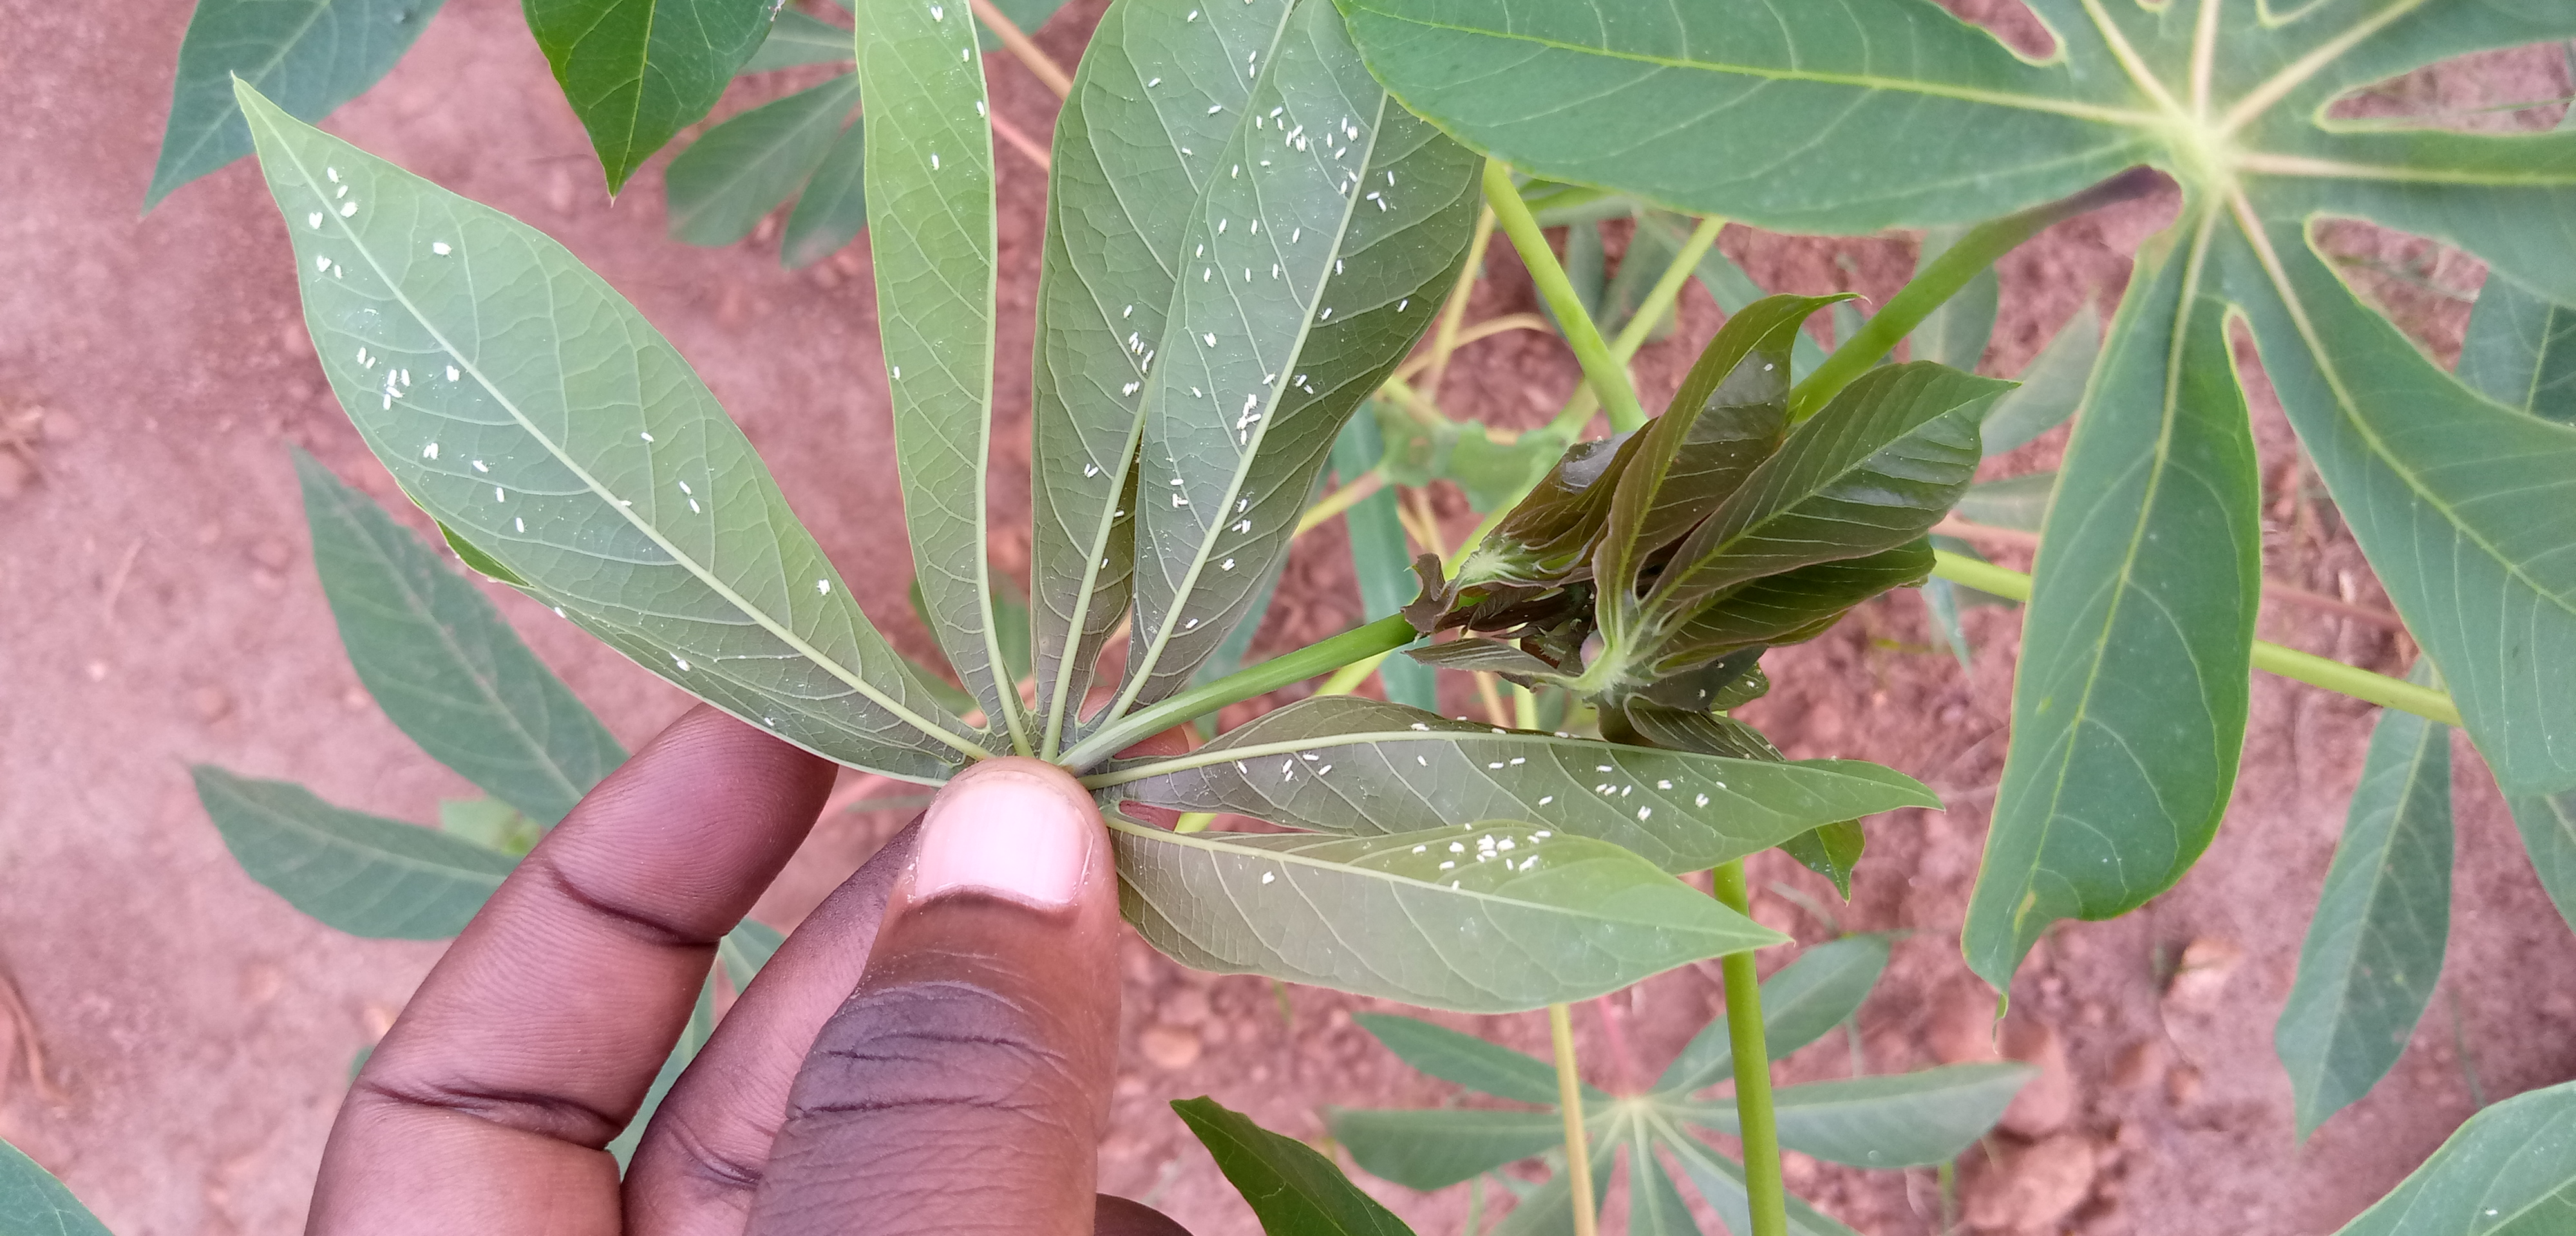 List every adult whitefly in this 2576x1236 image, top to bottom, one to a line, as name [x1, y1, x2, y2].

whitefly [929, 5, 941, 24]
whitefly [937, 5, 947, 21]
whitefly [1186, 7, 1198, 26]
whitefly [960, 46, 972, 64]
whitefly [1246, 49, 1258, 62]
whitefly [1247, 62, 1259, 80]
whitefly [1145, 74, 1165, 89]
whitefly [974, 98, 987, 120]
whitefly [1205, 102, 1225, 116]
whitefly [1268, 105, 1285, 120]
whitefly [1255, 113, 1263, 131]
whitefly [1340, 115, 1349, 133]
whitefly [1276, 117, 1285, 132]
whitefly [1291, 124, 1304, 140]
whitefly [1352, 124, 1359, 140]
whitefly [1346, 126, 1354, 142]
whitefly [1284, 129, 1292, 149]
whitefly [1326, 131, 1334, 150]
whitefly [1301, 135, 1308, 154]
whitefly [1295, 136, 1300, 153]
whitefly [1179, 145, 1197, 160]
whitefly [1334, 145, 1347, 160]
whitefly [930, 152, 943, 174]
whitefly [1257, 157, 1273, 168]
whitefly [1229, 162, 1242, 181]
whitefly [325, 164, 341, 185]
whitefly [1349, 168, 1359, 184]
whitefly [1385, 168, 1397, 189]
whitefly [1339, 179, 1349, 197]
whitefly [335, 182, 350, 201]
whitefly [1364, 191, 1383, 202]
whitefly [1376, 196, 1389, 214]
whitefly [339, 200, 355, 217]
whitefly [346, 206, 359, 220]
whitefly [307, 210, 315, 230]
whitefly [315, 211, 323, 230]
whitefly [1217, 216, 1229, 236]
whitefly [1249, 217, 1260, 237]
whitefly [1290, 224, 1303, 247]
whitefly [1191, 240, 1206, 259]
whitefly [431, 241, 453, 250]
whitefly [433, 247, 451, 257]
whitefly [314, 253, 323, 267]
whitefly [319, 255, 333, 274]
whitefly [1334, 257, 1345, 276]
whitefly [1269, 261, 1280, 281]
whitefly [332, 262, 345, 283]
whitefly [1201, 265, 1215, 286]
whitefly [1242, 265, 1254, 285]
whitefly [1393, 295, 1411, 315]
whitefly [1122, 303, 1134, 320]
whitefly [1320, 306, 1334, 323]
whitefly [1126, 330, 1139, 346]
whitefly [1207, 330, 1219, 346]
whitefly [1202, 332, 1216, 349]
whitefly [1130, 337, 1139, 353]
whitefly [1136, 340, 1146, 357]
whitefly [355, 344, 367, 366]
whitefly [1145, 348, 1155, 362]
whitefly [365, 354, 377, 371]
whitefly [1141, 358, 1149, 375]
whitefly [445, 360, 454, 384]
whitefly [891, 364, 903, 382]
whitefly [400, 366, 413, 389]
whitefly [385, 367, 397, 388]
whitefly [454, 367, 462, 384]
whitefly [1260, 371, 1279, 387]
whitefly [1294, 373, 1309, 390]
whitefly [1133, 379, 1141, 393]
whitefly [1121, 381, 1132, 395]
whitefly [1125, 382, 1135, 398]
whitefly [1302, 382, 1315, 396]
whitefly [385, 384, 405, 399]
whitefly [1189, 385, 1206, 402]
whitefly [1247, 391, 1252, 410]
whitefly [382, 392, 392, 413]
whitefly [1252, 393, 1260, 409]
whitefly [1242, 402, 1250, 417]
whitefly [1247, 411, 1264, 423]
whitefly [1234, 415, 1249, 431]
whitefly [1238, 427, 1249, 447]
whitefly [638, 429, 657, 445]
whitefly [430, 440, 440, 462]
whitefly [422, 444, 431, 460]
whitefly [469, 458, 489, 474]
whitefly [1083, 462, 1091, 478]
whitefly [1087, 465, 1099, 479]
whitefly [1170, 476, 1188, 488]
whitefly [677, 478, 694, 496]
whitefly [493, 483, 507, 505]
whitefly [1171, 490, 1179, 509]
whitefly [1236, 496, 1249, 515]
whitefly [687, 497, 703, 516]
whitefly [619, 498, 634, 507]
whitefly [1177, 498, 1191, 506]
whitefly [1113, 508, 1126, 520]
whitefly [515, 514, 529, 534]
whitefly [1242, 516, 1247, 536]
whitefly [1247, 518, 1252, 533]
whitefly [1230, 522, 1243, 534]
whitefly [1099, 556, 1109, 572]
whitefly [1221, 557, 1235, 570]
whitefly [1223, 561, 1236, 574]
whitefly [824, 578, 833, 594]
whitefly [817, 579, 828, 597]
whitefly [553, 603, 569, 620]
whitefly [1184, 615, 1202, 631]
whitefly [675, 658, 692, 673]
whitefly [1714, 660, 1727, 670]
whitefly [1744, 678, 1756, 689]
whitefly [1697, 687, 1707, 700]
whitefly [1455, 713, 1468, 724]
whitefly [760, 715, 777, 727]
whitefly [1408, 721, 1425, 730]
whitefly [1489, 726, 1508, 735]
whitefly [1551, 731, 1570, 740]
whitefly [1301, 751, 1321, 762]
whitefly [1416, 753, 1430, 768]
whitefly [1508, 755, 1527, 767]
whitefly [1281, 756, 1294, 775]
whitefly [1235, 758, 1249, 775]
whitefly [1486, 758, 1505, 771]
whitefly [1316, 762, 1334, 778]
whitefly [1594, 762, 1614, 774]
whitefly [1282, 768, 1294, 784]
whitefly [1655, 777, 1671, 784]
whitefly [1594, 782, 1608, 794]
whitefly [1603, 782, 1619, 798]
whitefly [1619, 783, 1633, 800]
whitefly [1656, 783, 1675, 791]
whitefly [1693, 792, 1706, 807]
whitefly [1537, 794, 1557, 807]
whitefly [1698, 796, 1710, 810]
whitefly [1635, 804, 1647, 819]
whitefly [1640, 805, 1653, 822]
whitefly [1463, 820, 1474, 832]
whitefly [1535, 829, 1553, 839]
whitefly [1483, 832, 1495, 839]
whitefly [1524, 833, 1541, 845]
whitefly [1477, 838, 1495, 845]
whitefly [1495, 839, 1512, 849]
whitefly [1408, 840, 1430, 856]
whitefly [1501, 841, 1516, 851]
whitefly [1448, 844, 1463, 853]
whitefly [1477, 844, 1494, 850]
whitefly [1480, 849, 1498, 857]
whitefly [1475, 852, 1488, 864]
whitefly [1502, 856, 1517, 872]
whitefly [1519, 857, 1534, 872]
whitefly [1437, 859, 1457, 871]
whitefly [1262, 869, 1273, 879]
whitefly [1262, 874, 1276, 886]
whitefly [1450, 877, 1461, 892]